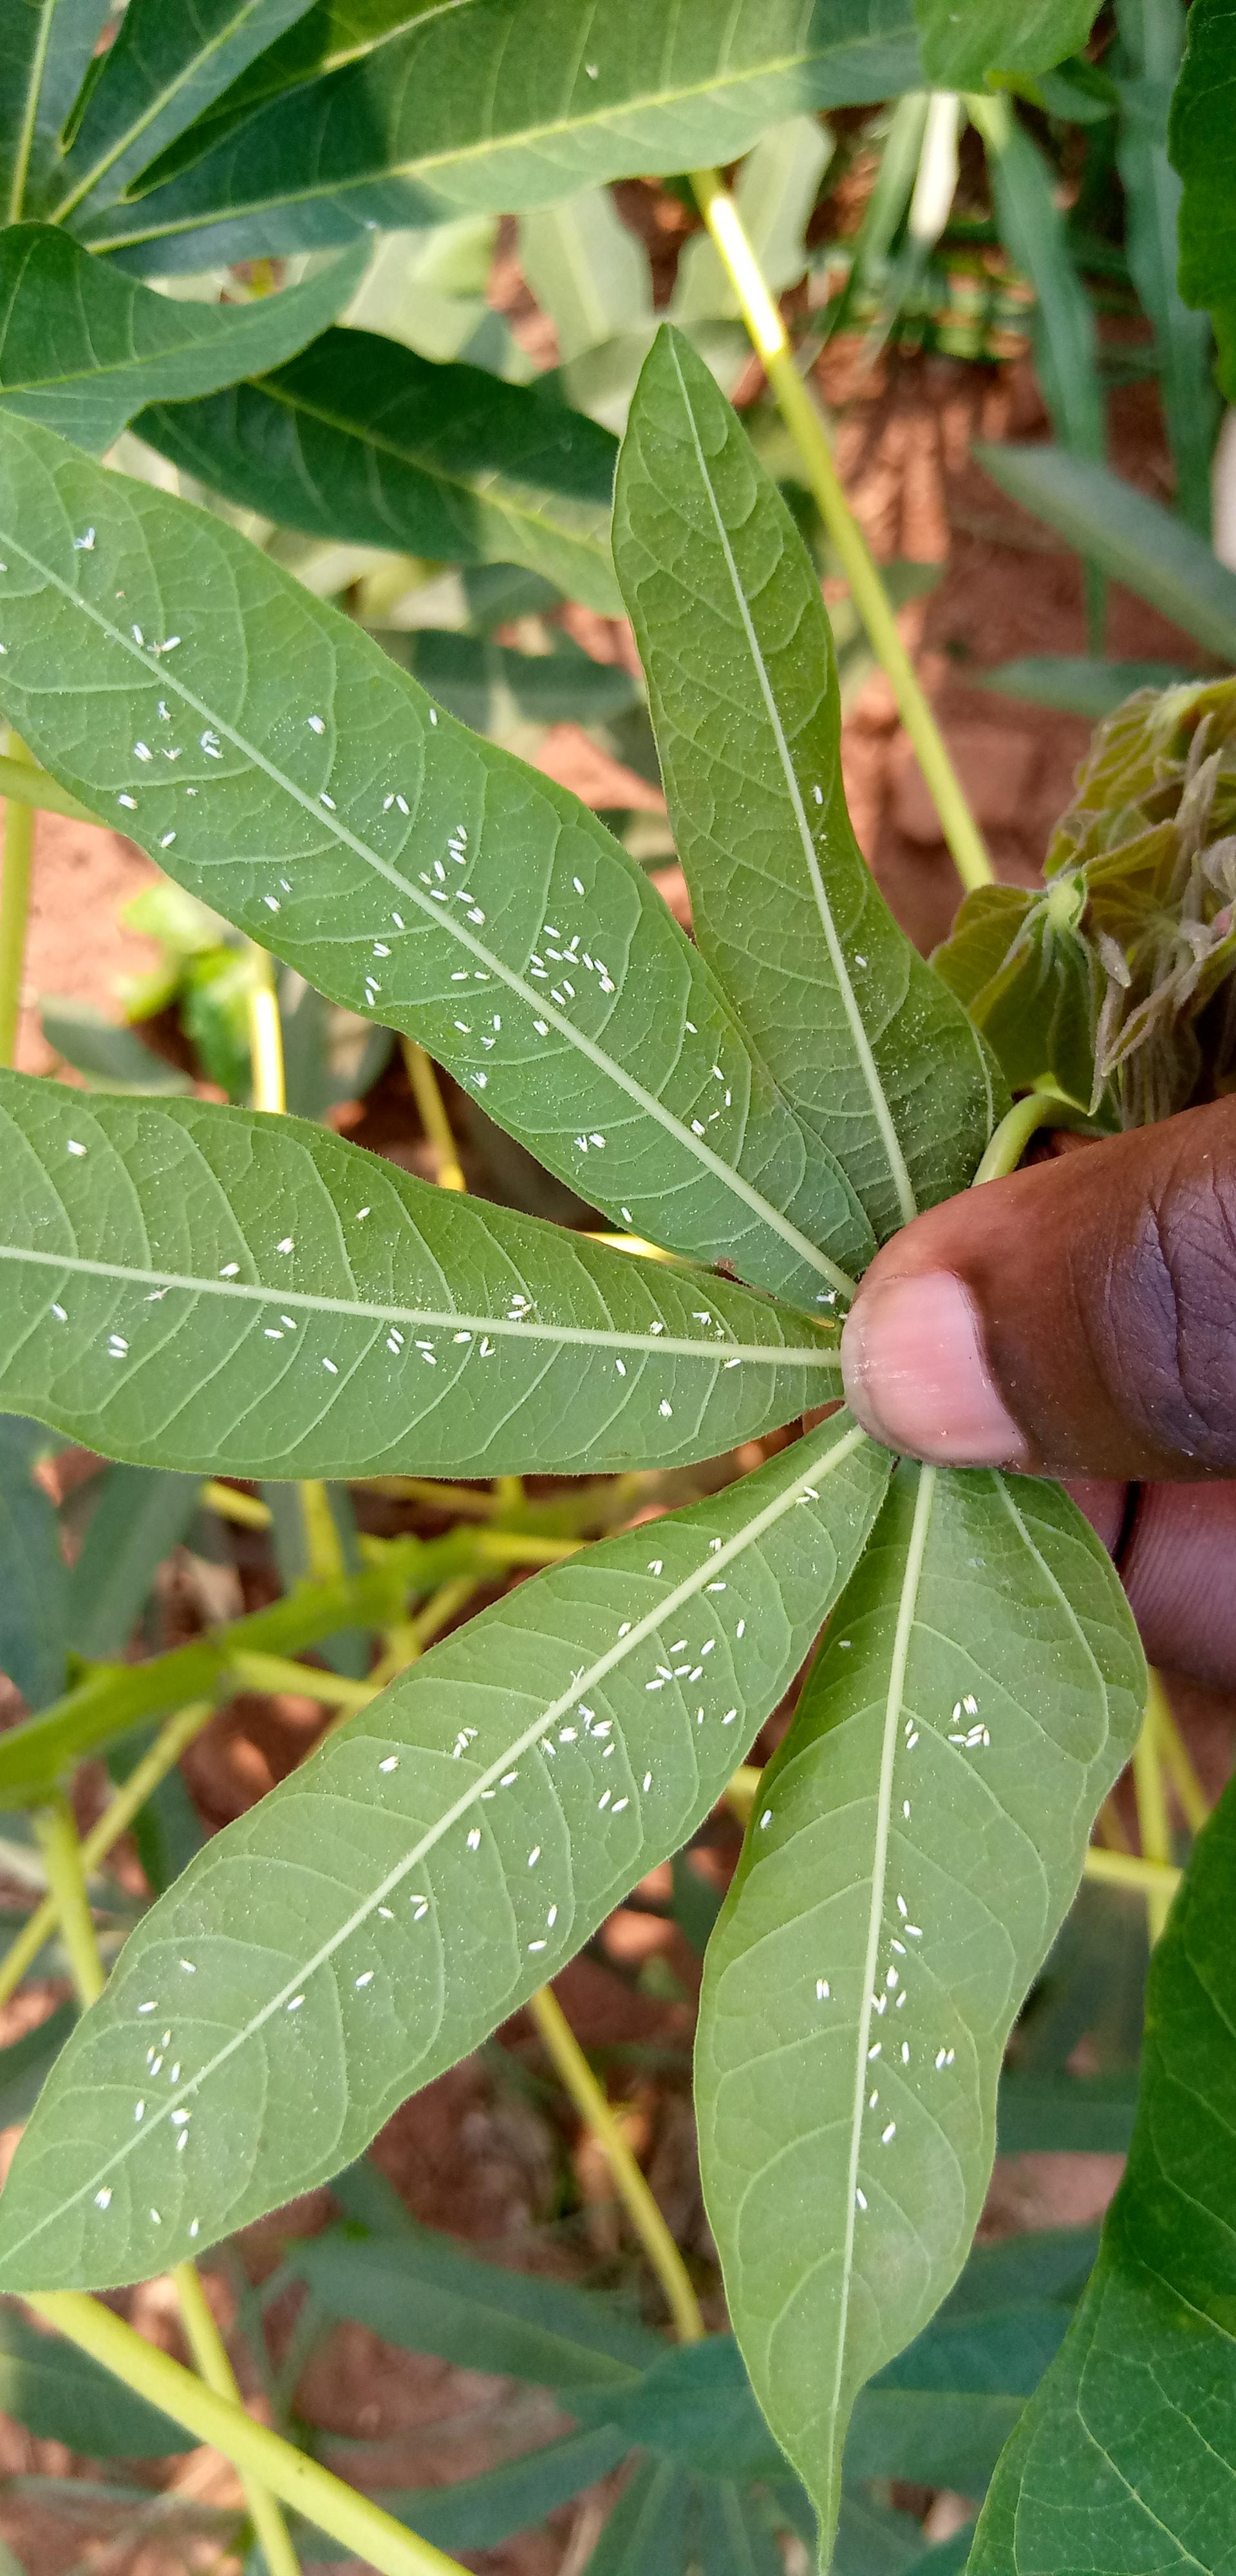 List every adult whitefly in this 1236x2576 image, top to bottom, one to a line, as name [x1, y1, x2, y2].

whitefly [71, 524, 97, 552]
whitefly [1, 562, 8, 573]
whitefly [132, 623, 145, 647]
whitefly [160, 636, 183, 652]
whitefly [1, 643, 9, 656]
whitefly [156, 699, 174, 724]
whitefly [429, 707, 438, 728]
whitefly [307, 714, 328, 735]
whitefly [199, 728, 221, 748]
whitefly [133, 741, 154, 764]
whitefly [160, 744, 185, 761]
whitefly [203, 745, 226, 761]
whitefly [812, 783, 825, 807]
whitefly [185, 786, 201, 797]
whitefly [383, 788, 393, 811]
whitefly [117, 790, 140, 812]
whitefly [319, 792, 337, 811]
whitefly [395, 792, 411, 817]
whitefly [454, 823, 471, 843]
whitefly [158, 828, 179, 852]
whitefly [446, 838, 467, 853]
whitefly [449, 849, 467, 866]
whitefly [433, 859, 449, 882]
whitefly [417, 869, 433, 887]
whitefly [277, 876, 293, 894]
whitefly [572, 876, 586, 896]
whitefly [429, 888, 449, 902]
whitefly [456, 888, 475, 905]
whitefly [263, 895, 283, 914]
whitefly [464, 905, 488, 927]
whitefly [391, 911, 404, 930]
whitefly [542, 924, 561, 940]
whitefly [570, 934, 581, 951]
whitefly [370, 940, 392, 957]
whitefly [544, 947, 561, 963]
whitefly [562, 949, 580, 964]
whitefly [581, 952, 597, 973]
whitefly [529, 953, 545, 969]
whitefly [853, 954, 869, 969]
whitefly [594, 958, 610, 974]
whitefly [529, 968, 549, 980]
whitefly [473, 970, 491, 982]
whitefly [449, 971, 469, 981]
whitefly [598, 974, 616, 993]
whitefly [364, 975, 382, 992]
whitefly [561, 978, 576, 999]
whitefly [550, 988, 565, 1007]
whitefly [364, 989, 376, 1007]
whitefly [492, 1013, 503, 1032]
whitefly [531, 1018, 551, 1038]
whitefly [684, 1019, 700, 1036]
whitefly [453, 1020, 472, 1034]
whitefly [480, 1034, 498, 1051]
whitefly [709, 1063, 726, 1081]
whitefly [469, 1071, 488, 1089]
whitefly [723, 1086, 733, 1109]
whitefly [707, 1109, 722, 1124]
whitefly [690, 1118, 706, 1139]
whitefly [588, 1128, 608, 1150]
whitefly [572, 1133, 588, 1154]
whitefly [65, 1137, 89, 1157]
whitefly [356, 1204, 371, 1220]
whitefly [620, 1204, 635, 1224]
whitefly [276, 1236, 297, 1255]
whitefly [217, 1260, 242, 1278]
whitefly [141, 1285, 177, 1302]
whitefly [813, 1287, 837, 1307]
whitefly [510, 1292, 528, 1306]
whitefly [50, 1302, 70, 1322]
whitefly [506, 1308, 526, 1320]
whitefly [690, 1309, 712, 1326]
whitefly [279, 1313, 297, 1330]
whitefly [713, 1319, 726, 1341]
whitefly [649, 1320, 666, 1337]
whitefly [389, 1327, 406, 1345]
whitefly [263, 1327, 285, 1340]
whitefly [451, 1330, 474, 1344]
whitefly [108, 1332, 131, 1349]
whitefly [386, 1338, 401, 1355]
whitefly [414, 1338, 435, 1350]
whitefly [106, 1347, 130, 1359]
whitefly [420, 1351, 438, 1366]
whitefly [321, 1356, 339, 1376]
whitefly [723, 1356, 742, 1370]
whitefly [614, 1357, 628, 1377]
whitefly [656, 1396, 673, 1418]
whitefly [802, 1485, 821, 1500]
whitefly [793, 1496, 811, 1506]
whitefly [709, 1535, 722, 1553]
whitefly [646, 1558, 665, 1577]
whitefly [707, 1580, 727, 1591]
whitefly [736, 1618, 747, 1638]
whitefly [616, 1620, 632, 1638]
whitefly [668, 1637, 689, 1653]
whitefly [700, 1638, 716, 1654]
whitefly [834, 1638, 852, 1648]
whitefly [674, 1662, 691, 1676]
whitefly [655, 1662, 675, 1680]
whitefly [689, 1665, 703, 1682]
whitefly [644, 1678, 666, 1690]
whitefly [962, 1694, 979, 1714]
whitefly [949, 1701, 962, 1723]
whitefly [577, 1702, 595, 1730]
whitefly [697, 1705, 705, 1725]
whitefly [720, 1705, 738, 1725]
whitefly [903, 1716, 915, 1734]
whitefly [591, 1720, 615, 1737]
whitefly [966, 1723, 984, 1736]
whitefly [559, 1725, 580, 1743]
whitefly [462, 1725, 480, 1737]
whitefly [982, 1729, 991, 1747]
whitefly [457, 1730, 469, 1748]
whitefly [904, 1731, 920, 1749]
whitefly [946, 1732, 966, 1743]
whitefly [965, 1733, 982, 1747]
whitefly [539, 1735, 557, 1756]
whitefly [602, 1741, 618, 1756]
whitefly [453, 1742, 462, 1759]
whitefly [377, 1754, 400, 1773]
whitefly [498, 1768, 520, 1785]
whitefly [641, 1770, 654, 1792]
whitefly [597, 1786, 612, 1811]
whitefly [479, 1789, 498, 1799]
whitefly [612, 1792, 630, 1814]
whitefly [901, 1797, 913, 1820]
whitefly [758, 1808, 773, 1833]
whitefly [467, 1826, 482, 1851]
whitefly [527, 1844, 541, 1866]
whitefly [895, 1892, 910, 1917]
whitefly [408, 1893, 429, 1903]
whitefly [413, 1902, 431, 1921]
whitefly [546, 1902, 562, 1926]
whitefly [377, 1905, 395, 1919]
whitefly [903, 1922, 924, 1937]
whitefly [527, 1937, 548, 1951]
whitefly [888, 1937, 908, 1954]
whitefly [178, 1958, 198, 1974]
whitefly [885, 1964, 901, 1988]
whitefly [353, 1969, 377, 1988]
whitefly [816, 1978, 831, 2002]
whitefly [894, 1989, 908, 2007]
whitefly [871, 1992, 890, 2013]
whitefly [286, 1993, 308, 2010]
whitefly [136, 1999, 161, 2013]
whitefly [161, 2027, 173, 2047]
whitefly [868, 2038, 883, 2063]
whitefly [899, 2040, 912, 2066]
whitefly [146, 2043, 155, 2063]
whitefly [933, 2044, 945, 2070]
whitefly [946, 2047, 957, 2066]
whitefly [149, 2055, 164, 2076]
whitefly [171, 2060, 182, 2083]
whitefly [868, 2087, 881, 2109]
whitefly [135, 2098, 145, 2123]
whitefly [171, 2105, 192, 2125]
whitefly [880, 2119, 898, 2144]
whitefly [175, 2128, 189, 2153]
whitefly [93, 2184, 113, 2211]
whitefly [855, 2186, 869, 2211]
whitefly [149, 2206, 163, 2225]
whitefly [189, 2215, 201, 2239]